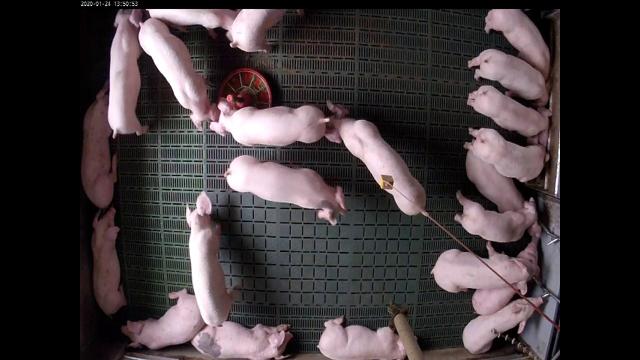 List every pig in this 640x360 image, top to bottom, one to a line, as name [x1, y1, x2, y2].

pig [107, 8, 151, 138]
pig [145, 8, 241, 39]
pig [228, 9, 305, 53]
pig [483, 9, 552, 81]
pig [137, 17, 220, 131]
pig [468, 47, 550, 107]
pig [79, 78, 119, 209]
pig [467, 86, 550, 147]
pig [210, 99, 332, 148]
pig [323, 101, 426, 216]
pig [464, 126, 552, 182]
pig [465, 151, 529, 212]
pig [223, 155, 348, 227]
pig [453, 190, 544, 243]
pig [186, 191, 235, 328]
pig [92, 206, 127, 316]
pig [472, 235, 542, 316]
pig [429, 241, 541, 295]
pig [120, 288, 207, 351]
pig [462, 294, 545, 354]
pig [317, 316, 419, 359]
pig [191, 320, 292, 359]